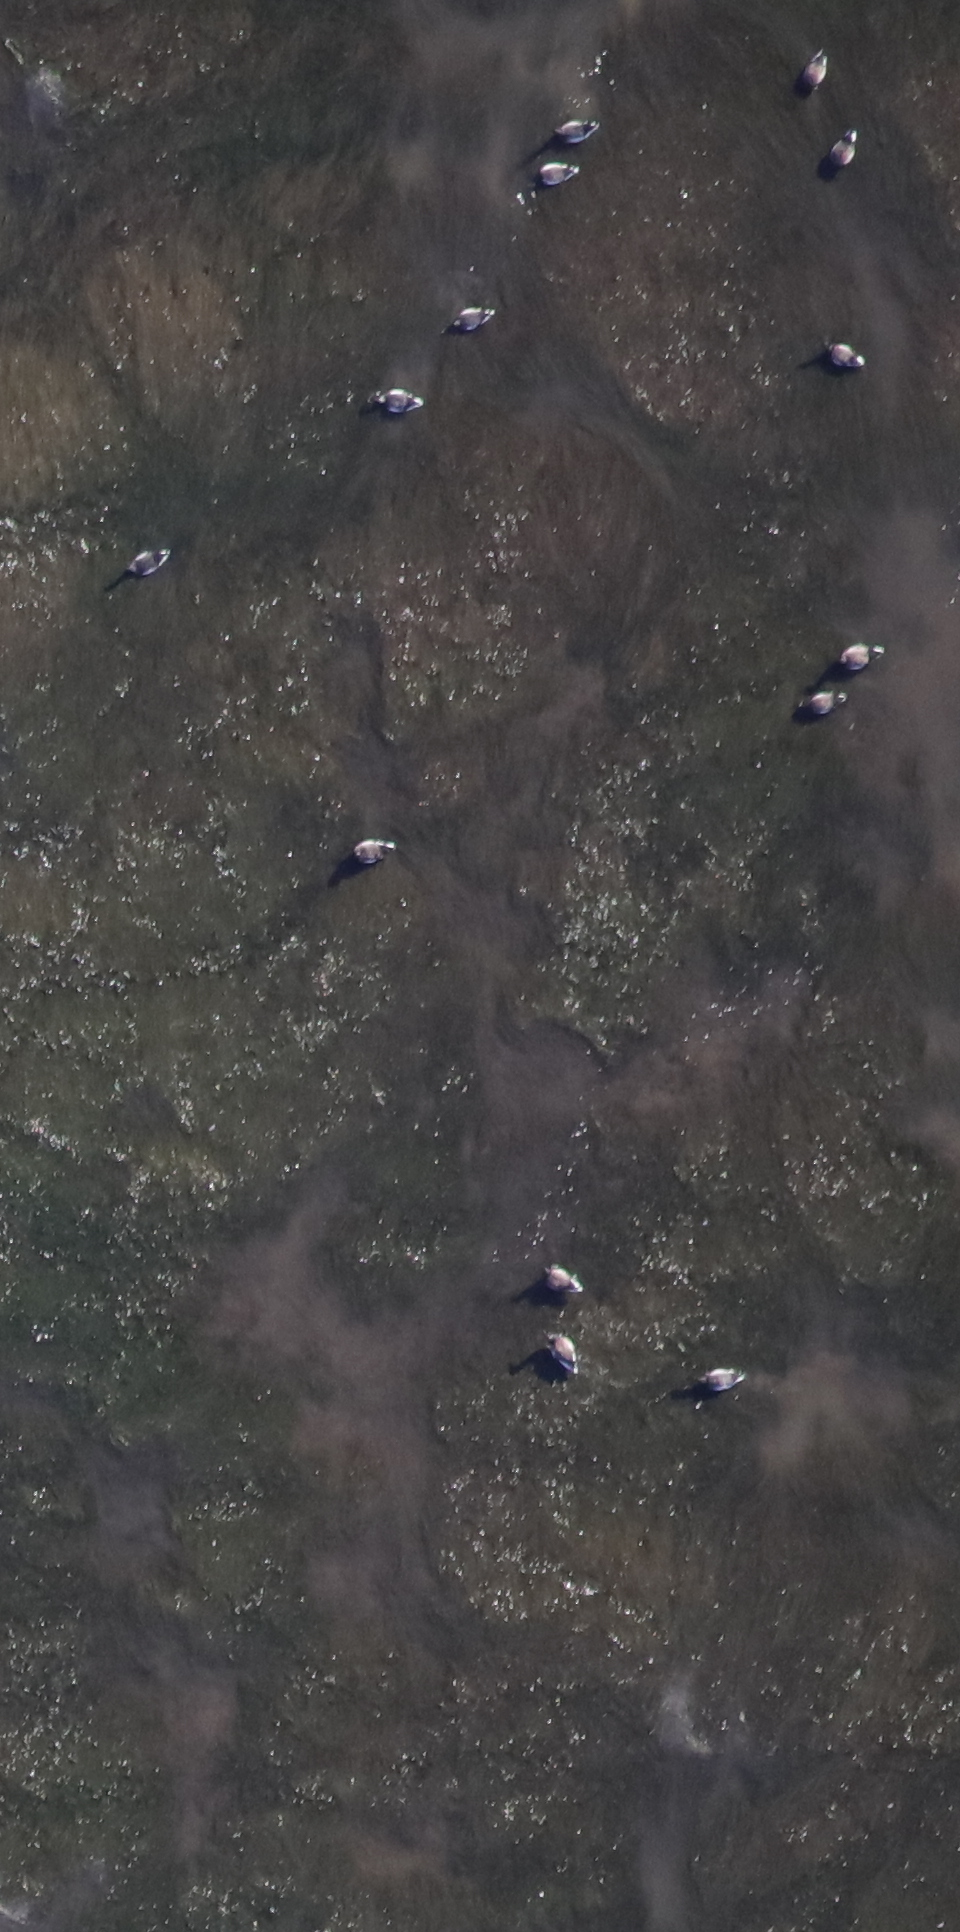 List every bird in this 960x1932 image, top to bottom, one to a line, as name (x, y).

brant (814, 74)
brant (573, 131)
brant (840, 151)
brant (557, 172)
brant (472, 319)
brant (843, 357)
brant (398, 402)
brant (147, 564)
brant (858, 658)
brant (821, 703)
brant (369, 854)
brant (560, 1280)
brant (563, 1350)
brant (719, 1377)